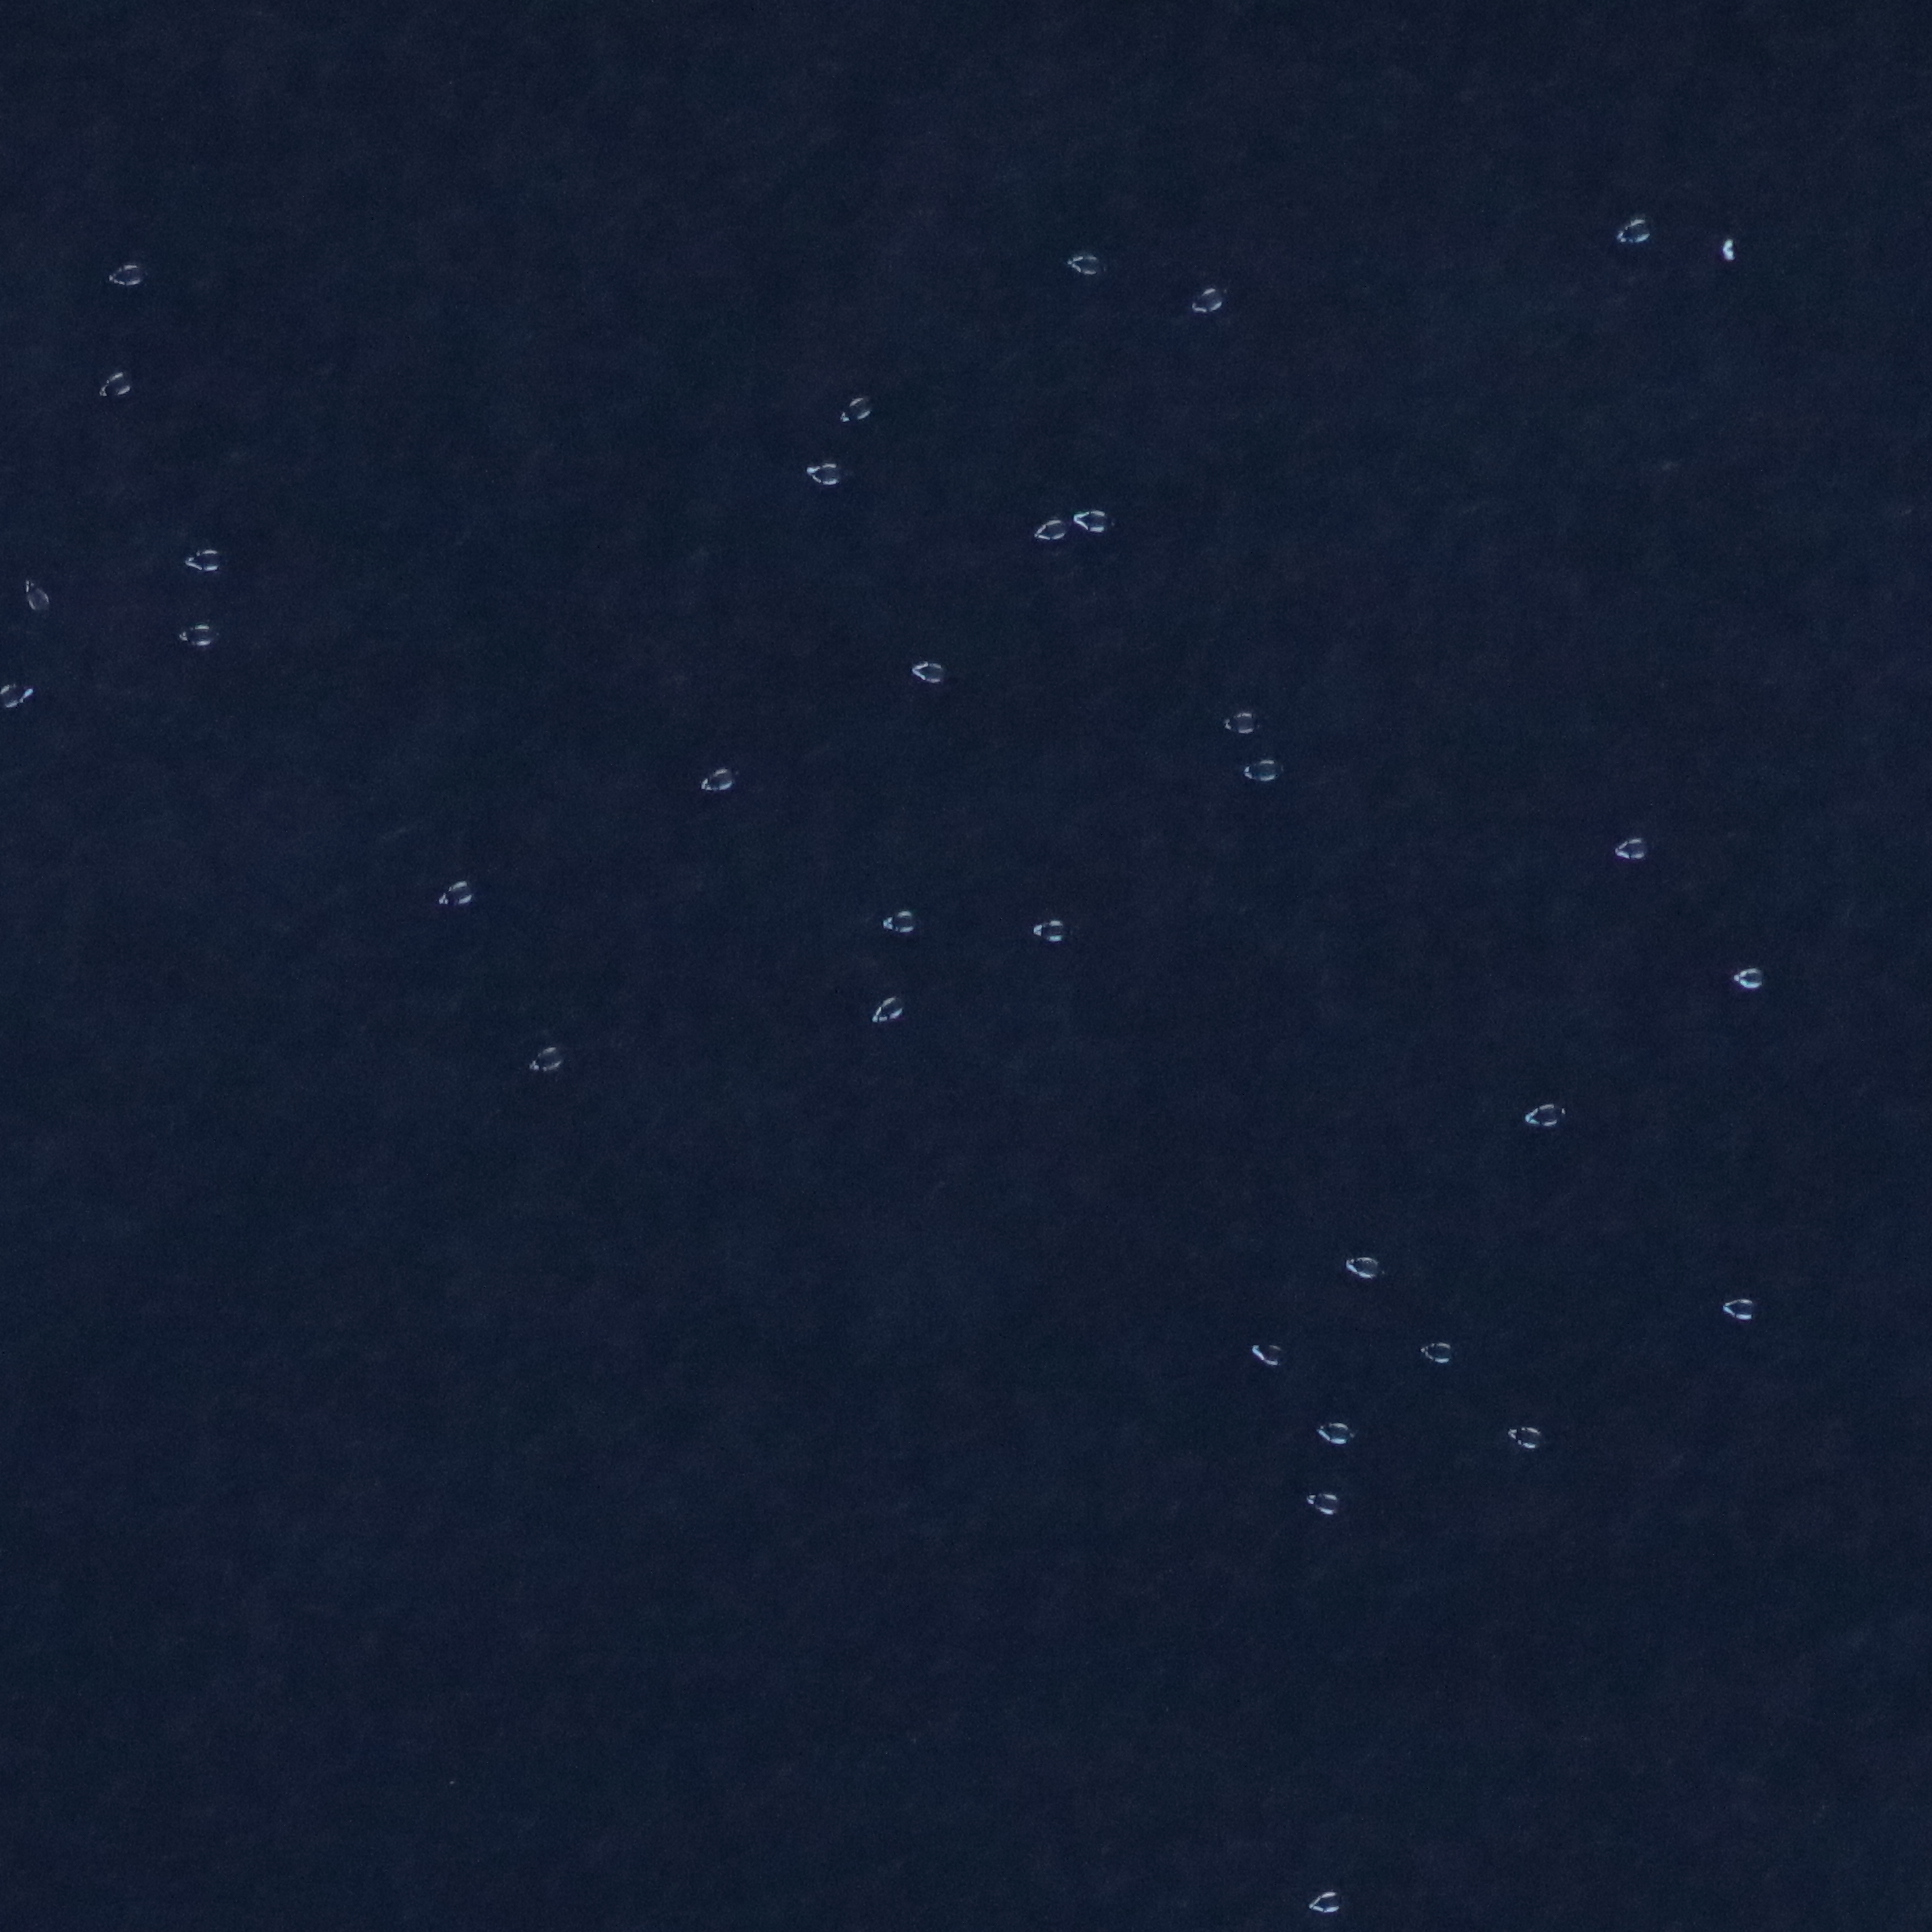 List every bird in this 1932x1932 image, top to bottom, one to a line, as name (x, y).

brant (1637, 233)
brant (1724, 246)
brant (1086, 263)
brant (129, 276)
brant (1210, 301)
brant (117, 386)
brant (855, 407)
brant (825, 475)
brant (1093, 521)
brant (1053, 529)
brant (205, 561)
brant (34, 597)
brant (199, 637)
brant (932, 675)
brant (11, 696)
brant (1245, 723)
brant (1266, 769)
brant (718, 781)
brant (1632, 847)
brant (458, 894)
brant (902, 924)
brant (1055, 931)
brant (1749, 975)
brant (891, 1012)
brant (549, 1058)
brant (1546, 1117)
brant (1368, 1269)
brant (1743, 1310)
brant (1443, 1352)
brant (1273, 1353)
brant (1337, 1433)
brant (1530, 1437)
brant (1328, 1504)
brant (1328, 1903)